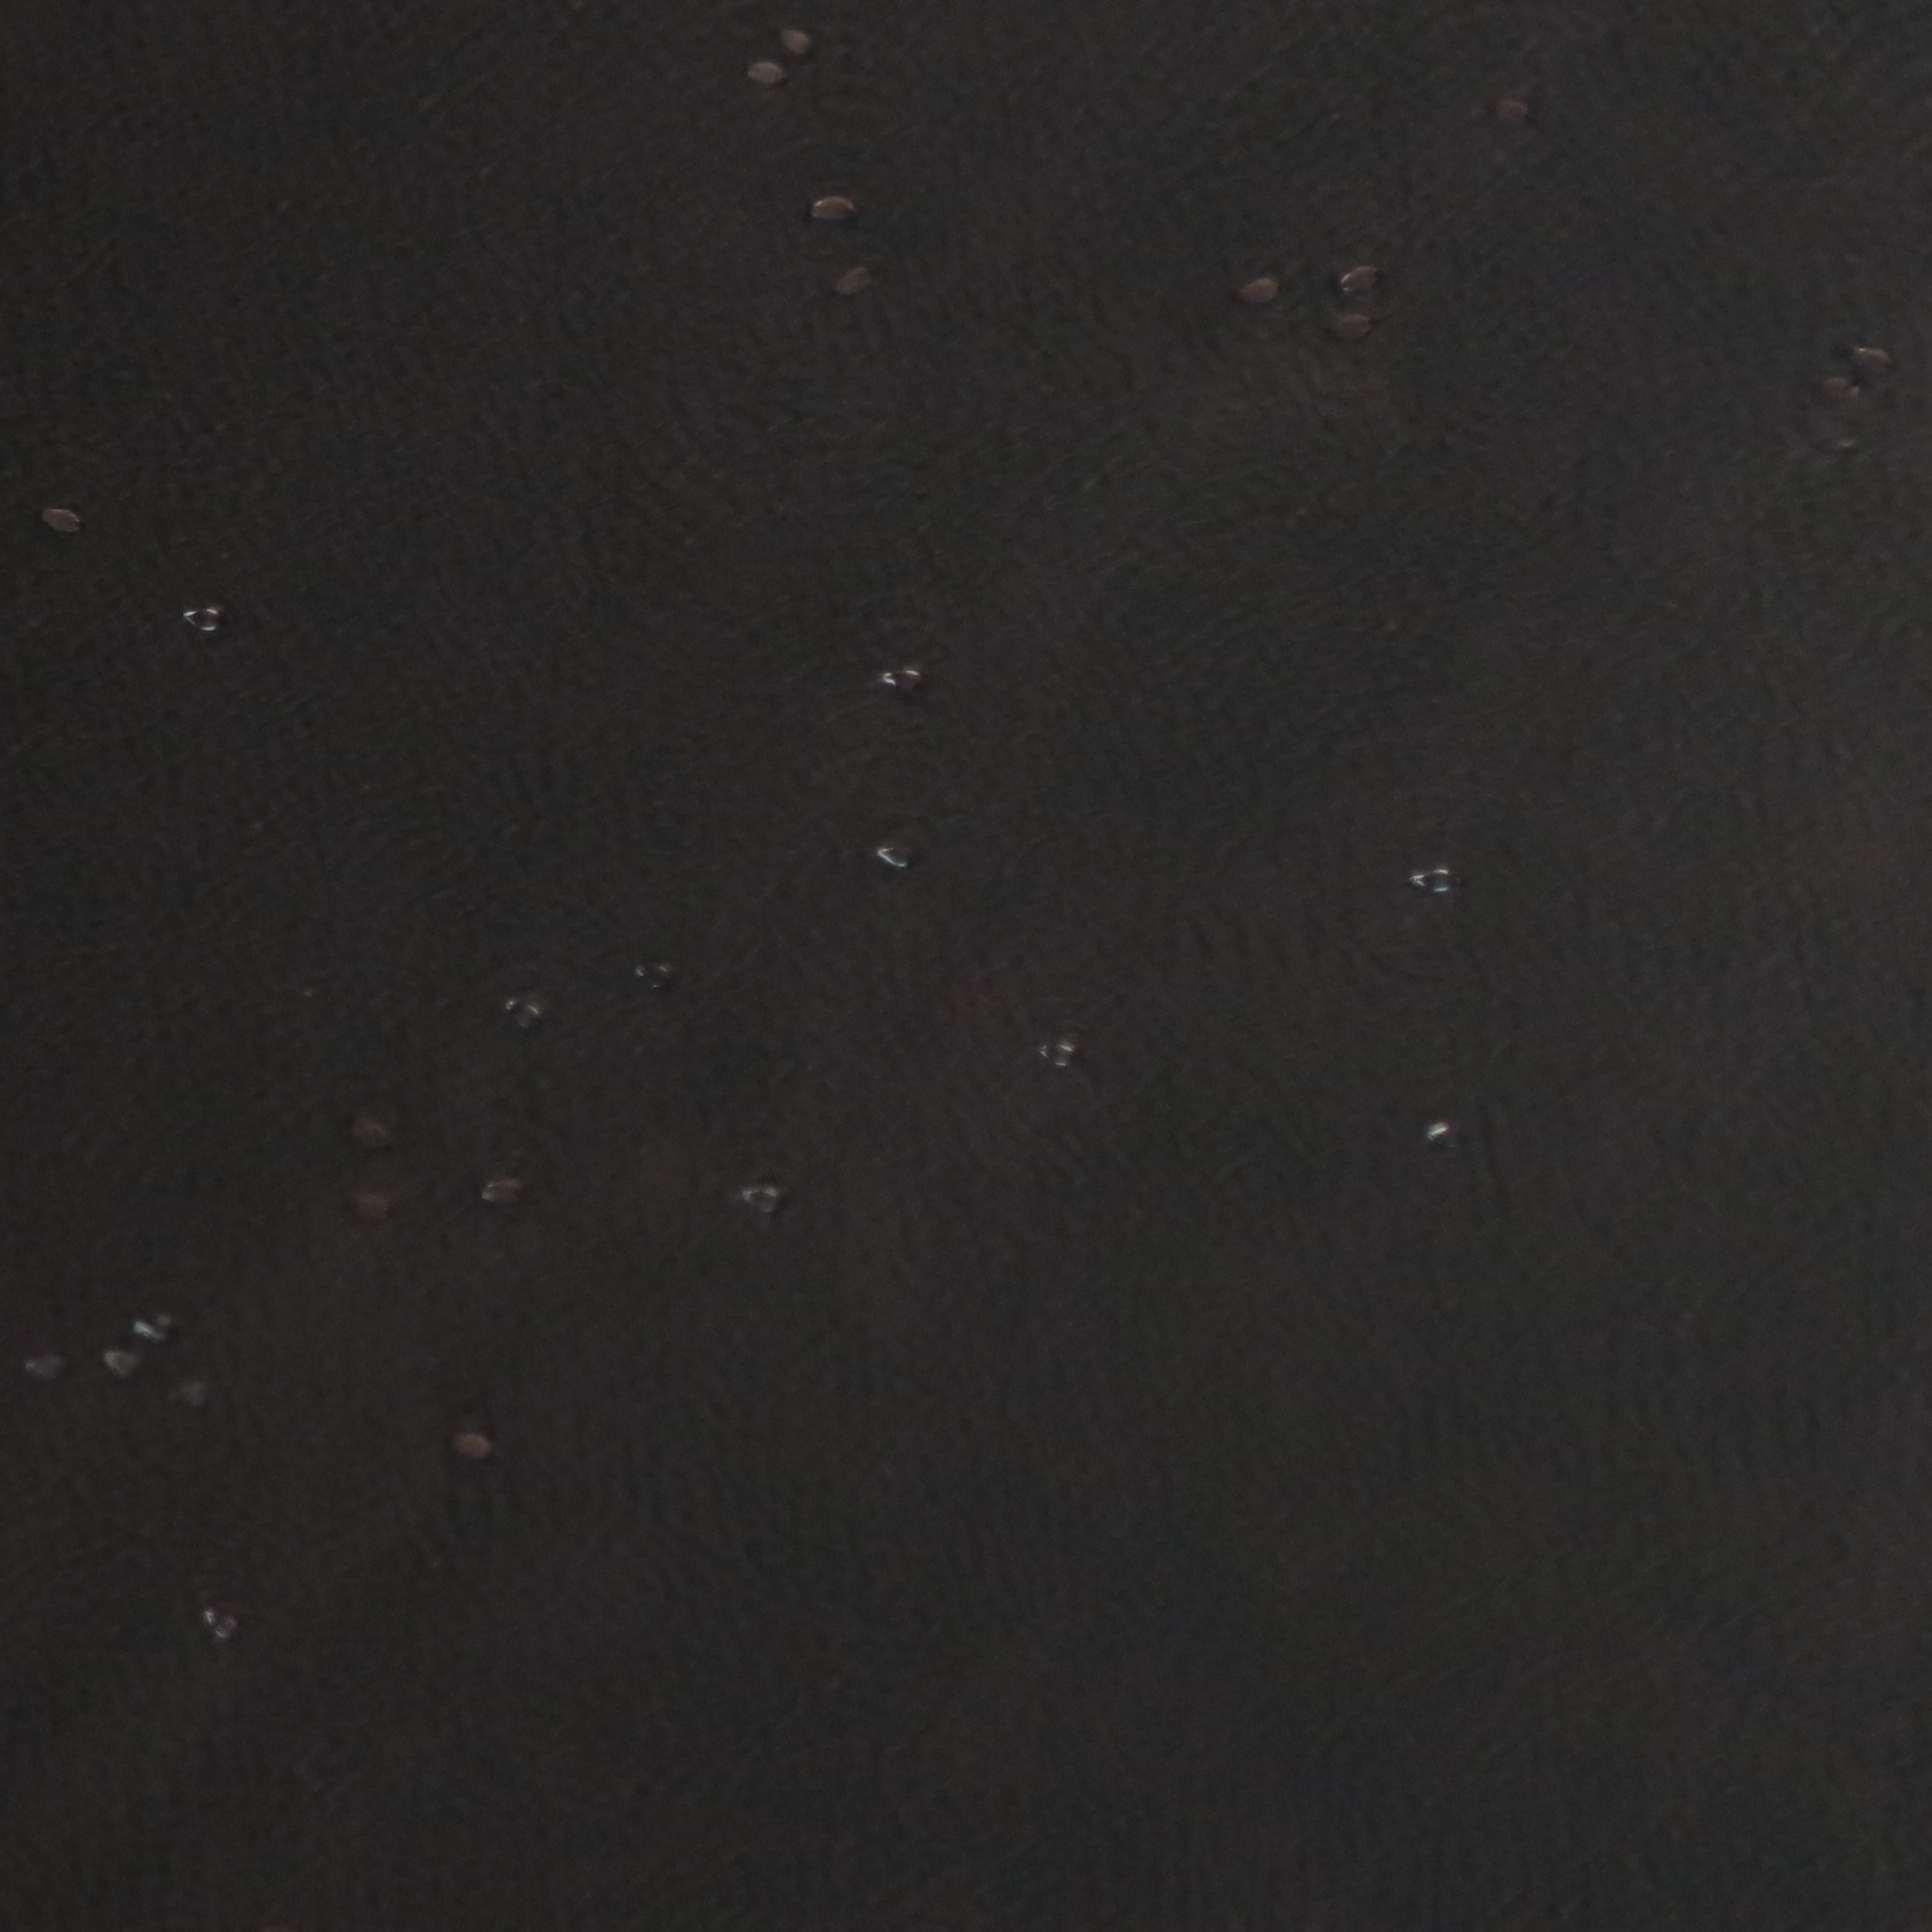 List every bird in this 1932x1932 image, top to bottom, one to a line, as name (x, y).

Canada goose (794, 41)
Canada goose (770, 76)
Canada goose (1512, 112)
Canada goose (833, 209)
Canada goose (854, 278)
Canada goose (1361, 284)
Canada goose (1260, 291)
Canada goose (1870, 355)
Canada goose (1830, 390)
Canada goose (63, 521)
brant (208, 618)
brant (905, 679)
brant (900, 857)
brant (1435, 882)
brant (652, 970)
brant (525, 1012)
brant (1063, 1054)
Canada goose (369, 1127)
brant (1445, 1134)
Canada goose (504, 1188)
brant (762, 1201)
Canada goose (377, 1202)
brant (157, 1326)
brant (129, 1363)
brant (47, 1366)
brant (193, 1396)
Canada goose (478, 1447)
brant (222, 1624)